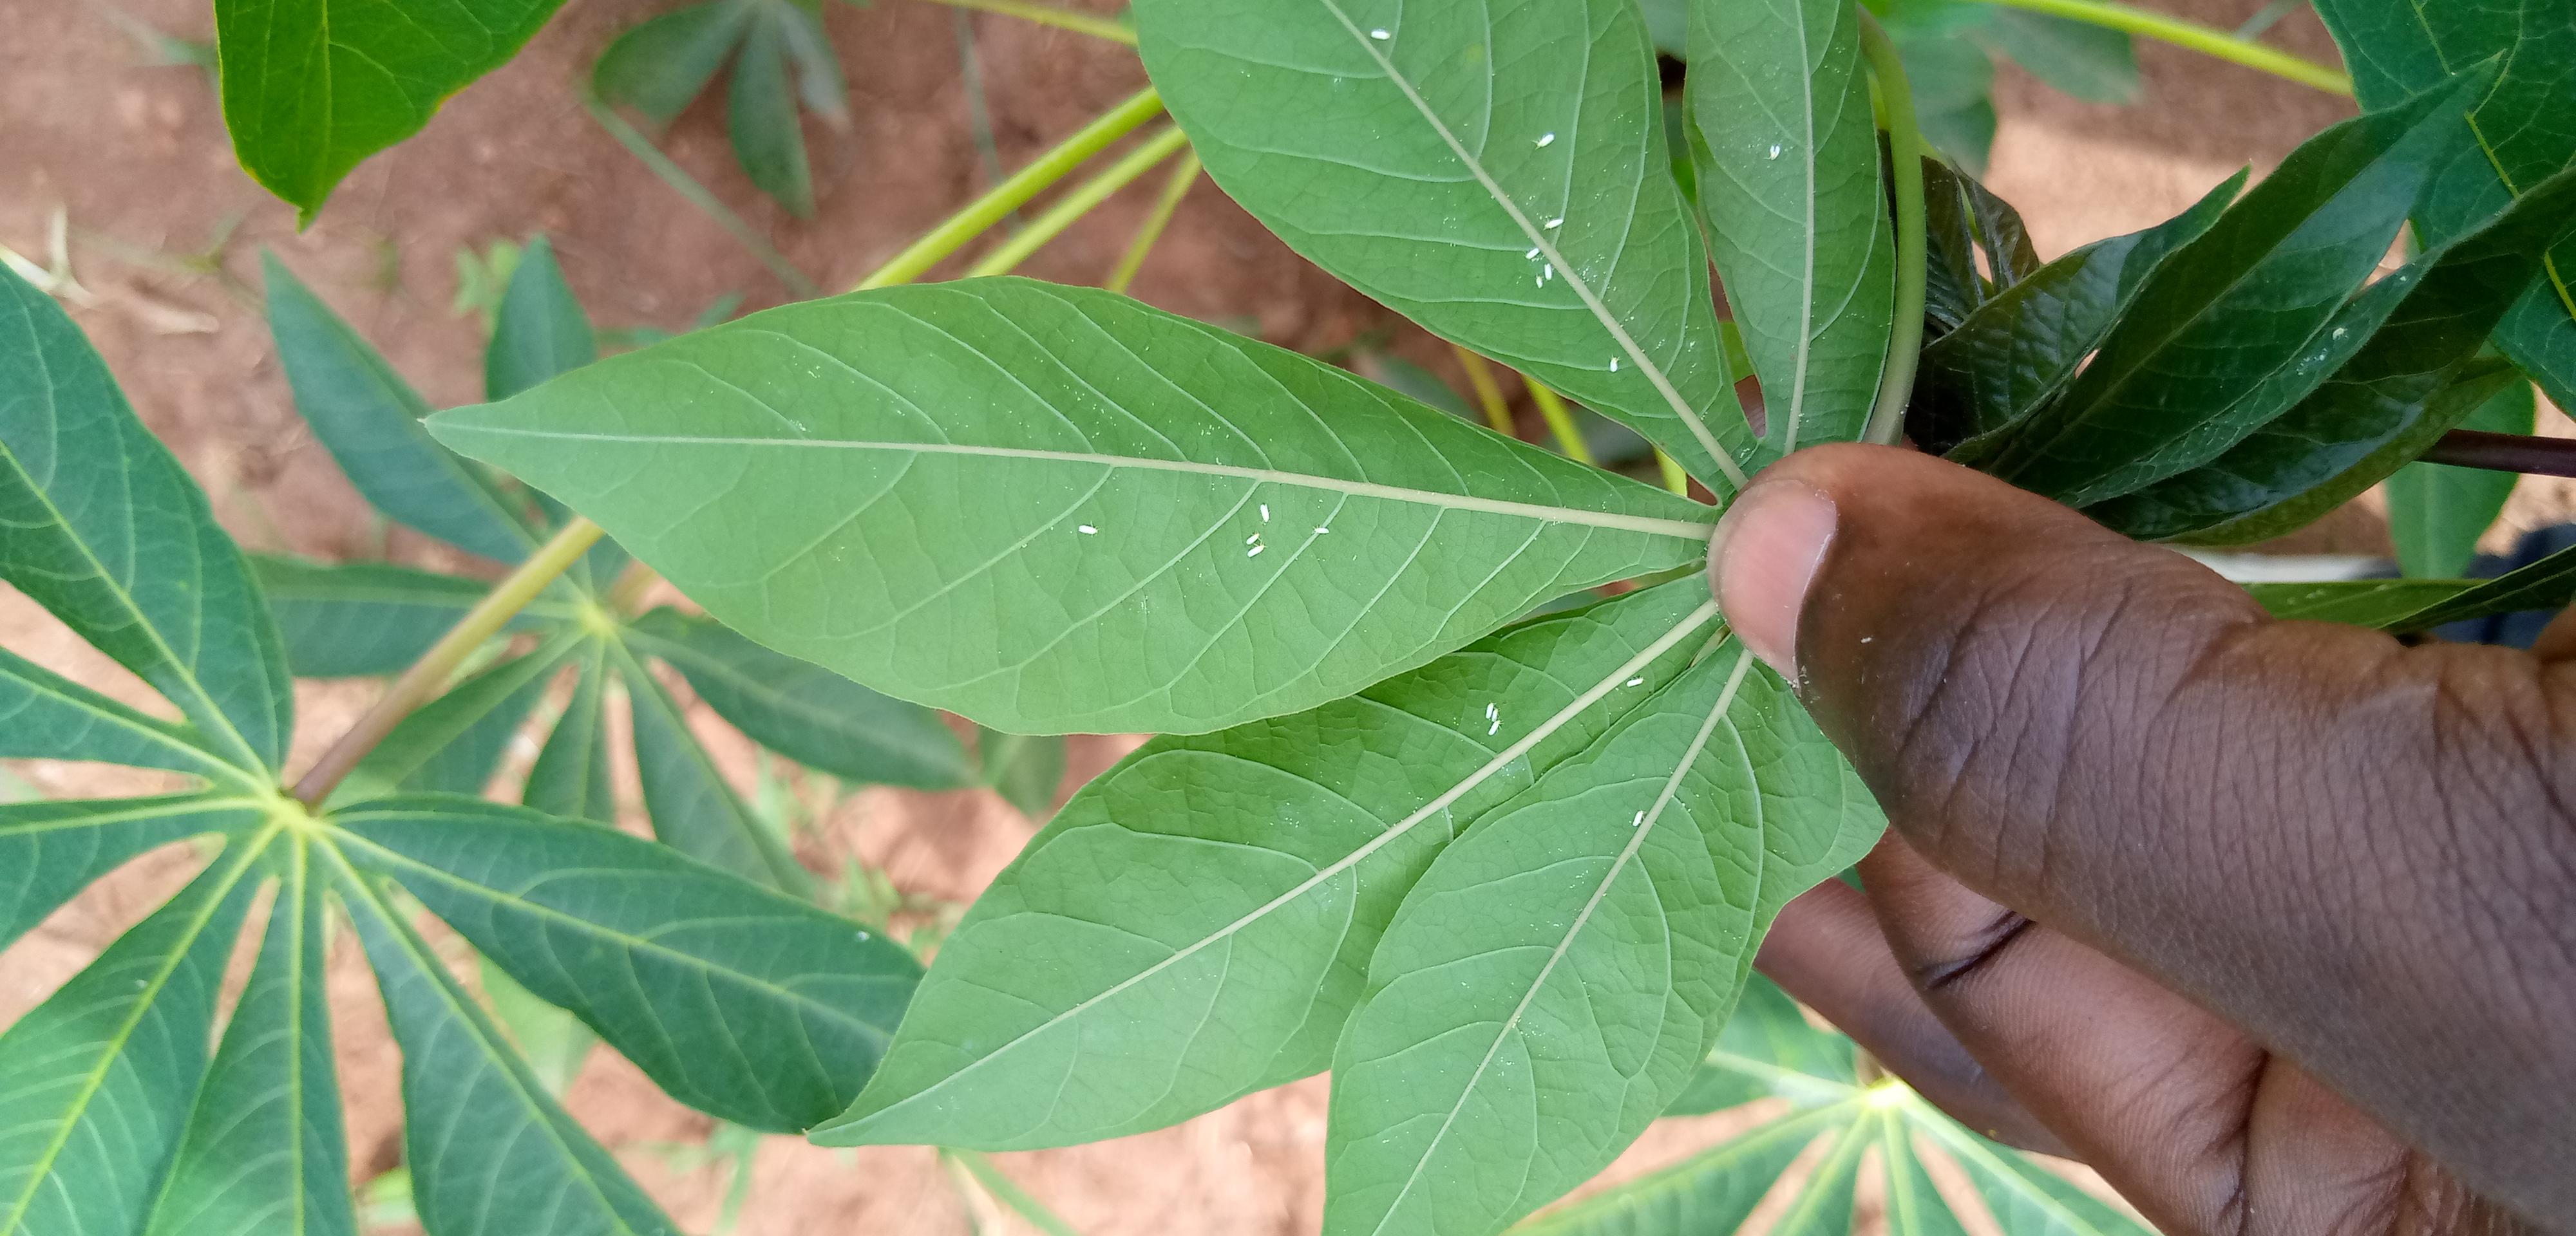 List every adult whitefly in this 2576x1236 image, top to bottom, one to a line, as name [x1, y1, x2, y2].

whitefly [1369, 28, 1395, 42]
whitefly [1532, 132, 1558, 151]
whitefly [1765, 142, 1786, 164]
whitefly [1542, 216, 1567, 232]
whitefly [1522, 246, 1544, 261]
whitefly [1542, 261, 1555, 282]
whitefly [1533, 274, 1547, 290]
whitefly [1606, 354, 1620, 375]
whitefly [1258, 501, 1273, 525]
whitefly [1076, 523, 1101, 538]
whitefly [1311, 525, 1332, 536]
whitefly [1244, 530, 1262, 545]
whitefly [1245, 542, 1266, 559]
whitefly [1621, 673, 1647, 691]
whitefly [1484, 700, 1495, 720]
whitefly [1490, 706, 1501, 724]
whitefly [1487, 716, 1502, 738]
whitefly [1630, 807, 1649, 828]